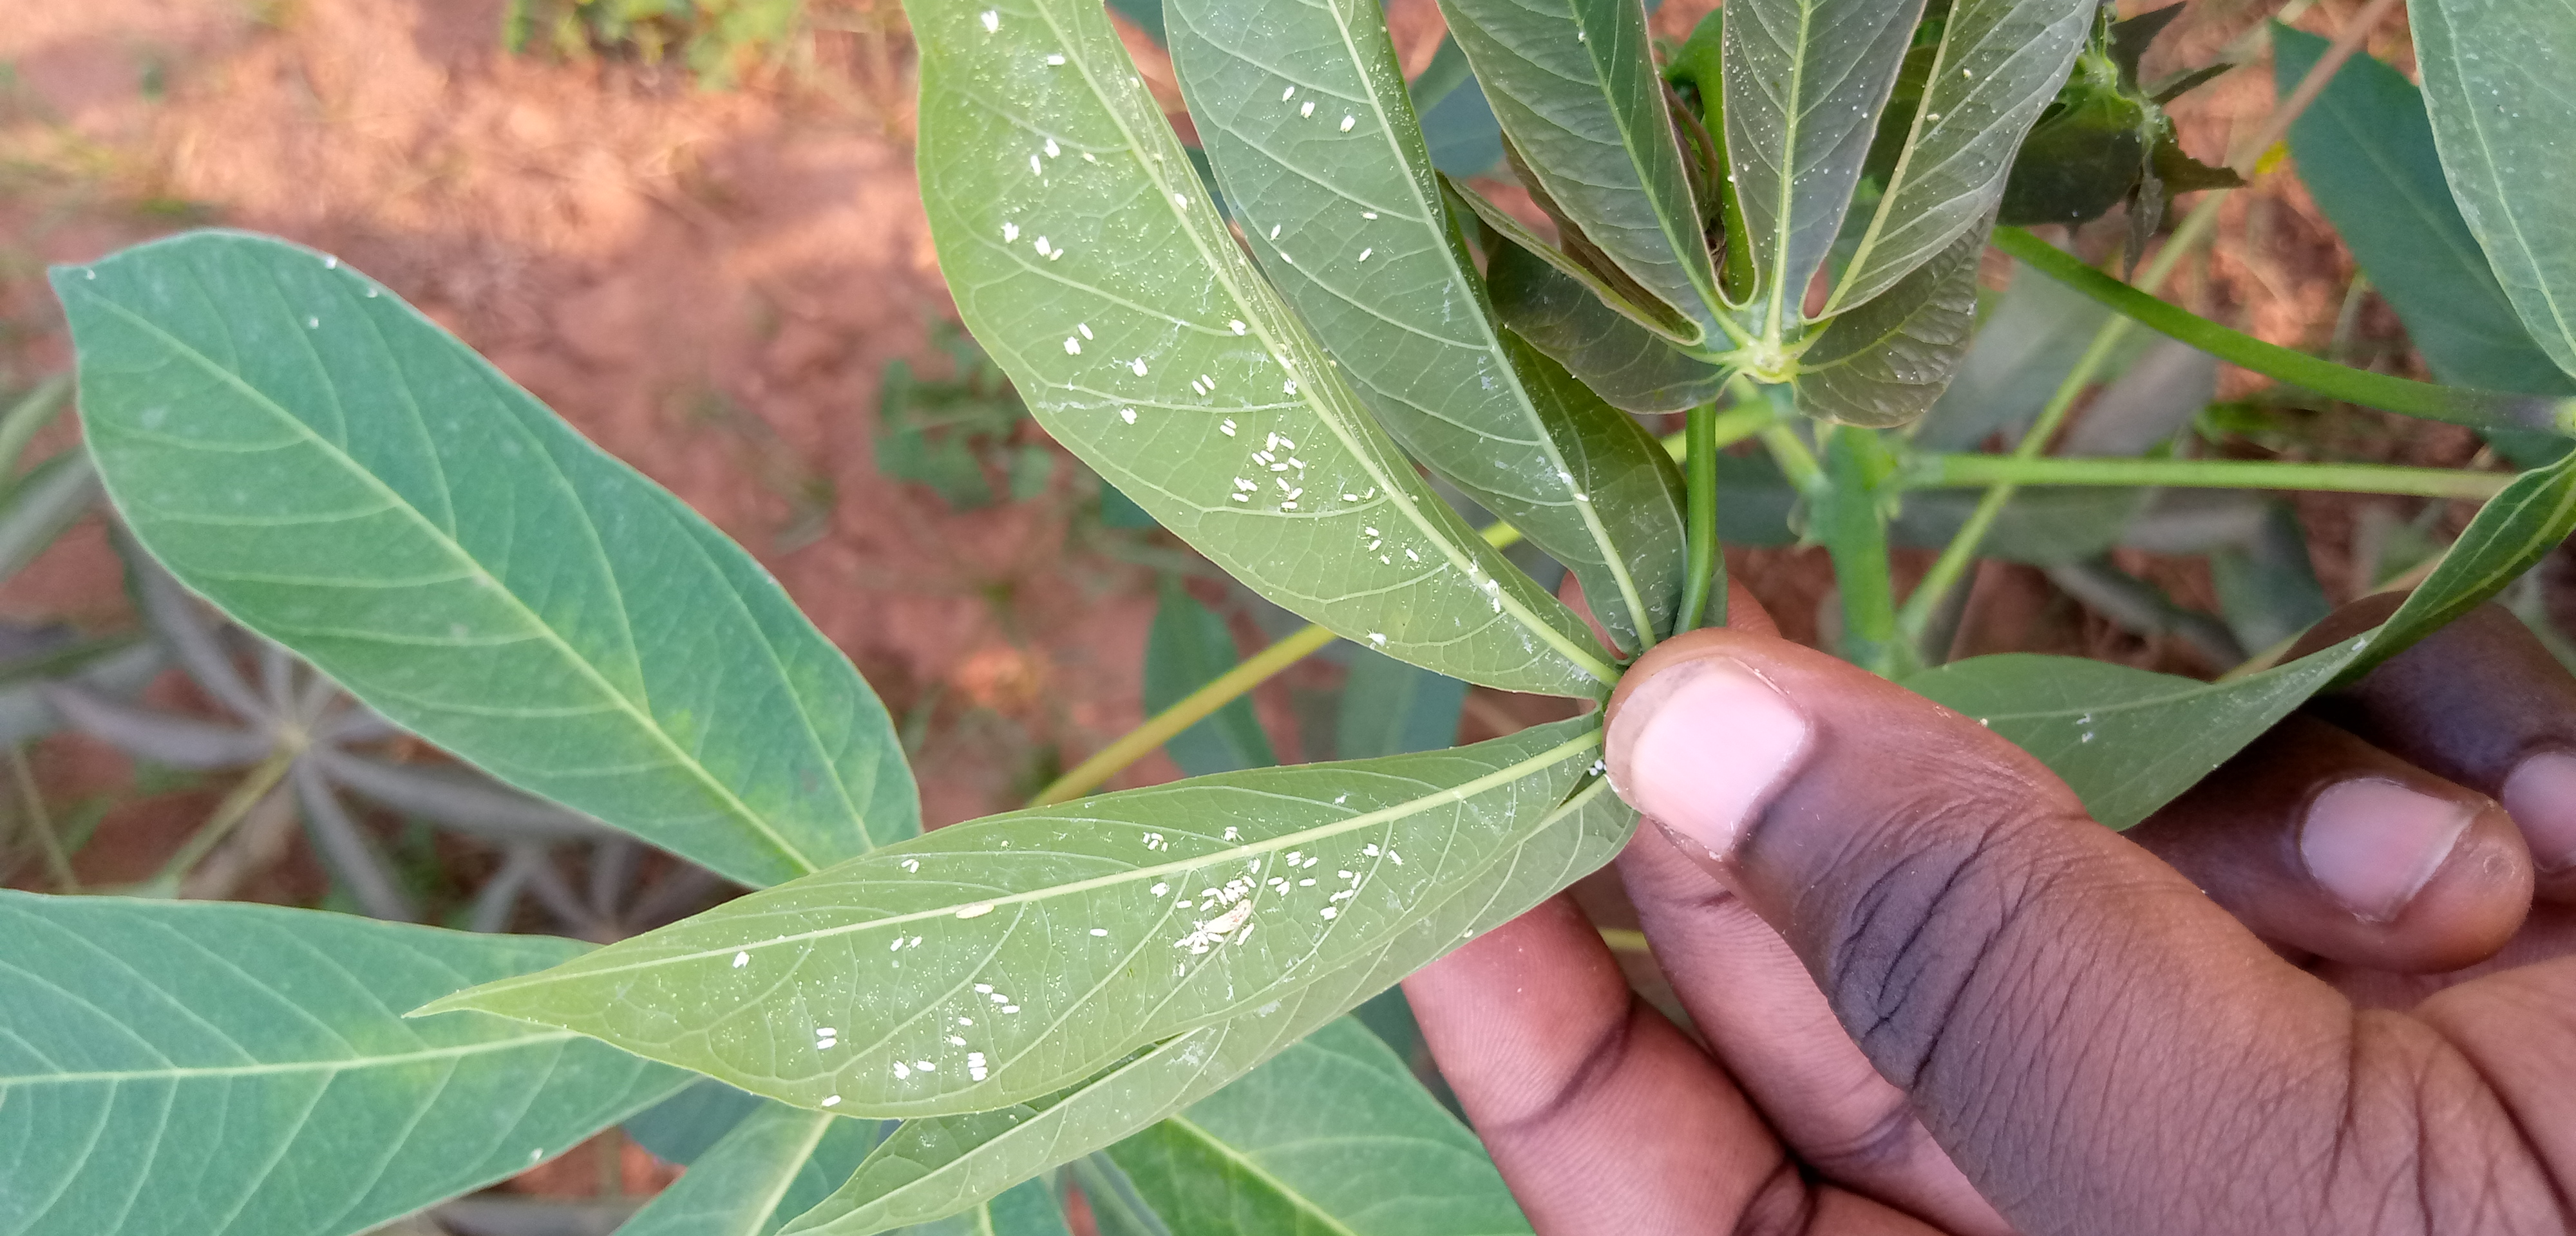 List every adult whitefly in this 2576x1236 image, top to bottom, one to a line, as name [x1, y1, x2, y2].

whitefly [990, 10, 999, 28]
whitefly [981, 12, 998, 33]
whitefly [1378, 23, 1388, 35]
whitefly [1576, 30, 1586, 44]
whitefly [1045, 53, 1066, 66]
whitefly [1961, 66, 1973, 79]
whitefly [1128, 75, 1142, 90]
whitefly [1280, 84, 1295, 102]
whitefly [1300, 100, 1310, 116]
whitefly [1304, 102, 1316, 119]
whitefly [1924, 112, 1940, 122]
whitefly [1339, 113, 1356, 135]
whitefly [1046, 138, 1061, 156]
whitefly [1043, 145, 1055, 159]
whitefly [1082, 151, 1096, 163]
whitefly [1151, 151, 1164, 163]
whitefly [1029, 154, 1045, 176]
whitefly [1725, 174, 1734, 183]
whitefly [1173, 190, 1189, 212]
whitefly [1360, 209, 1379, 222]
whitefly [1001, 220, 1012, 244]
whitefly [1267, 221, 1282, 241]
whitefly [1012, 223, 1019, 243]
whitefly [1037, 236, 1052, 254]
whitefly [1034, 239, 1046, 257]
whitefly [1356, 247, 1374, 263]
whitefly [1050, 247, 1065, 261]
whitefly [1278, 252, 1293, 265]
whitefly [321, 254, 340, 274]
whitefly [1237, 257, 1247, 267]
whitefly [361, 285, 381, 306]
whitefly [305, 312, 327, 335]
whitefly [1231, 318, 1246, 330]
whitefly [1076, 321, 1095, 341]
whitefly [1229, 321, 1245, 336]
whitefly [1503, 323, 1509, 331]
whitefly [1067, 335, 1083, 355]
whitefly [1063, 340, 1074, 355]
whitefly [1276, 342, 1289, 355]
whitefly [1135, 357, 1148, 375]
whitefly [1288, 358, 1297, 366]
whitefly [1327, 358, 1339, 370]
whitefly [1132, 364, 1142, 377]
whitefly [1200, 373, 1215, 390]
whitefly [1571, 374, 1577, 379]
whitefly [1282, 376, 1298, 397]
whitefly [1191, 379, 1206, 397]
whitefly [1126, 406, 1138, 419]
whitefly [1120, 408, 1135, 425]
whitefly [1222, 416, 1238, 428]
whitefly [1218, 424, 1236, 437]
whitefly [1267, 431, 1280, 451]
whitefly [1279, 436, 1296, 451]
whitefly [1259, 449, 1276, 464]
whitefly [1250, 451, 1266, 468]
whitefly [1287, 455, 1303, 470]
whitefly [1268, 462, 1289, 473]
whitefly [1555, 468, 1573, 485]
whitefly [1233, 474, 1246, 492]
whitefly [1274, 476, 1289, 492]
whitefly [1245, 476, 1258, 493]
whitefly [1361, 482, 1376, 500]
whitefly [1287, 485, 1303, 501]
whitefly [1571, 490, 1590, 504]
whitefly [1231, 492, 1249, 503]
whitefly [1340, 492, 1359, 504]
whitefly [1408, 492, 1421, 504]
whitefly [1280, 501, 1299, 510]
whitefly [1363, 523, 1380, 537]
whitefly [1368, 536, 1383, 554]
whitefly [1404, 545, 1424, 564]
whitefly [1378, 552, 1394, 567]
whitefly [1466, 556, 1481, 574]
whitefly [1483, 578, 1501, 592]
whitefly [1490, 595, 1504, 614]
whitefly [1364, 627, 1388, 649]
whitefly [1334, 793, 1348, 805]
whitefly [1224, 824, 1239, 830]
whitefly [1142, 831, 1150, 844]
whitefly [1223, 831, 1231, 840]
whitefly [1231, 831, 1247, 843]
whitefly [1151, 832, 1164, 840]
whitefly [999, 838, 1011, 849]
whitefly [1147, 839, 1158, 850]
whitefly [1159, 841, 1170, 853]
whitefly [1367, 842, 1379, 850]
whitefly [1362, 848, 1379, 857]
whitefly [1387, 848, 1404, 866]
whitefly [1285, 850, 1302, 861]
whitefly [1303, 855, 1318, 869]
whitefly [1250, 856, 1262, 875]
whitefly [900, 857, 915, 868]
whitefly [1287, 857, 1301, 868]
whitefly [910, 859, 920, 873]
whitefly [1336, 868, 1353, 879]
whitefly [1351, 870, 1362, 889]
whitefly [1241, 874, 1257, 888]
whitefly [1267, 876, 1285, 886]
whitefly [1298, 877, 1320, 886]
whitefly [1226, 879, 1242, 888]
whitefly [1150, 881, 1167, 893]
whitefly [1275, 881, 1291, 893]
whitefly [1201, 885, 1217, 897]
whitefly [1235, 886, 1250, 893]
whitefly [1157, 886, 1169, 899]
whitefly [1280, 886, 1291, 897]
whitefly [1224, 887, 1241, 899]
whitefly [1216, 888, 1229, 906]
whitefly [1340, 889, 1354, 899]
whitefly [1329, 891, 1341, 903]
whitefly [1224, 892, 1237, 903]
whitefly [1199, 897, 1216, 912]
whitefly [1174, 899, 1193, 908]
whitefly [1191, 918, 1205, 930]
whitefly [1242, 921, 1257, 932]
whitefly [1088, 926, 1110, 937]
whitefly [1196, 930, 1209, 946]
whitefly [1186, 931, 1196, 946]
whitefly [1207, 932, 1225, 943]
whitefly [1234, 932, 1247, 946]
whitefly [909, 933, 926, 948]
whitefly [889, 935, 905, 953]
whitefly [1173, 938, 1187, 950]
whitefly [1191, 946, 1211, 954]
whitefly [732, 951, 746, 969]
whitefly [742, 953, 750, 966]
whitefly [1175, 959, 1188, 977]
whitefly [973, 981, 994, 993]
whitefly [990, 993, 1010, 1004]
whitefly [1000, 1004, 1021, 1014]
whitefly [956, 1015, 976, 1026]
whitefly [814, 1025, 838, 1037]
whitefly [948, 1034, 969, 1047]
whitefly [815, 1037, 840, 1049]
whitefly [966, 1050, 986, 1060]
whitefly [893, 1058, 911, 1076]
whitefly [914, 1058, 938, 1073]
whitefly [967, 1060, 987, 1067]
whitefly [968, 1067, 989, 1074]
whitefly [893, 1070, 906, 1081]
whitefly [971, 1074, 988, 1081]
whitefly [821, 1093, 842, 1109]